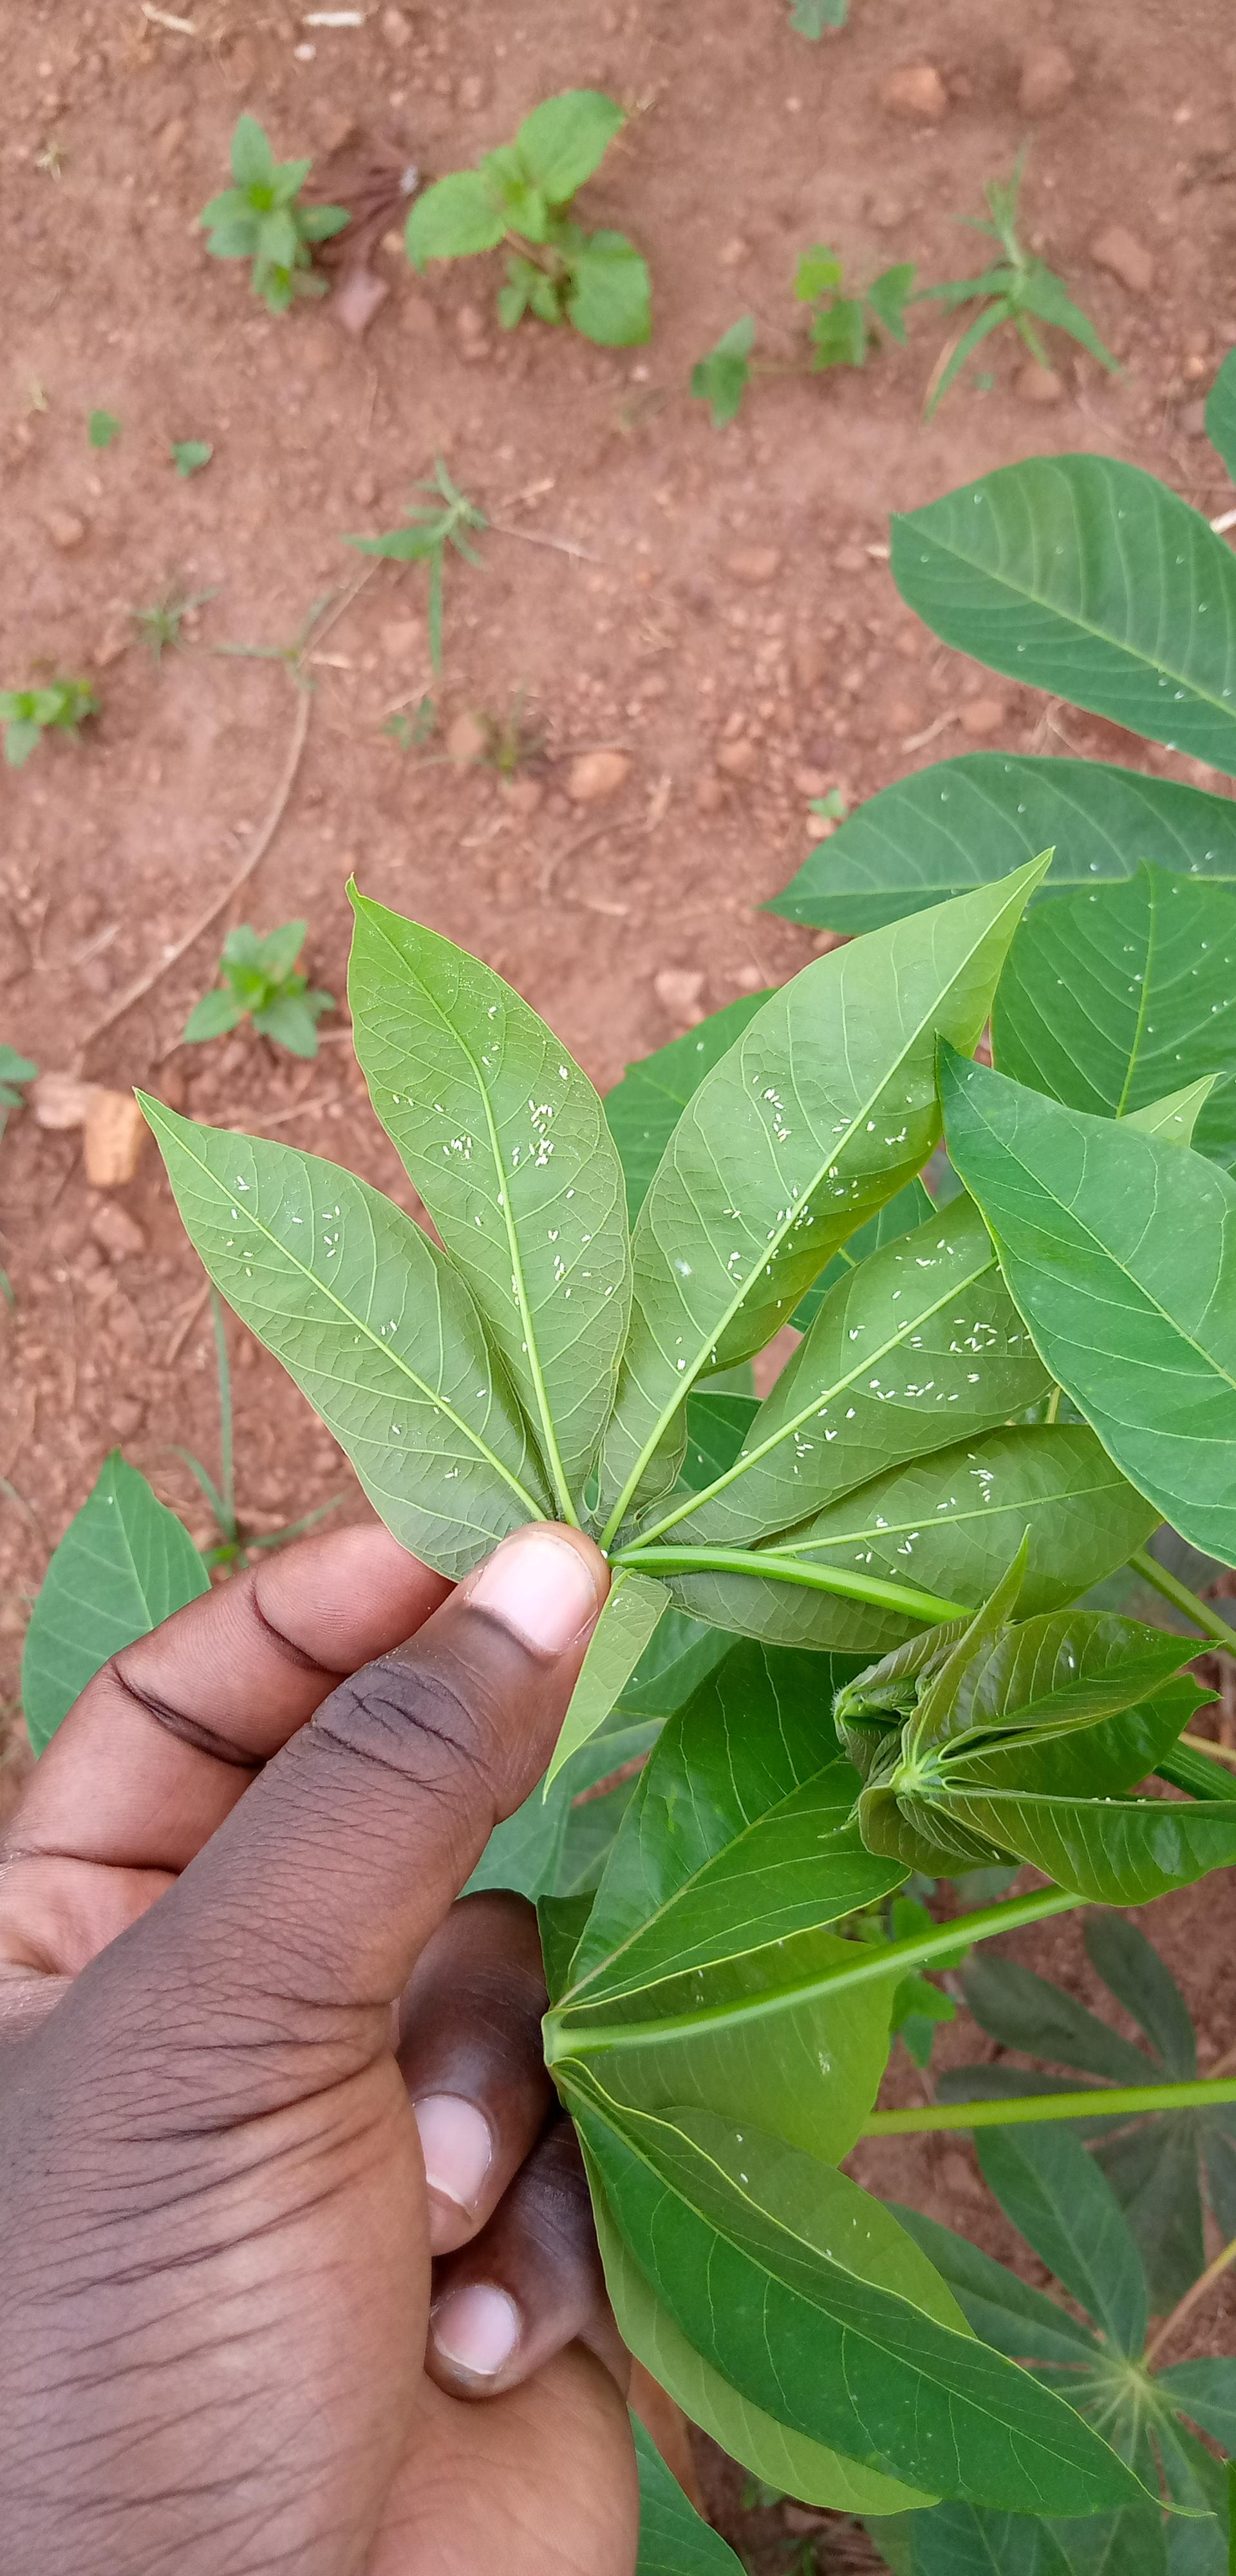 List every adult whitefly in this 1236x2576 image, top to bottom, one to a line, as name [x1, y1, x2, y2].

whitefly [488, 1004, 498, 1013]
whitefly [486, 1012, 496, 1021]
whitefly [489, 1044, 501, 1052]
whitefly [481, 1056, 492, 1066]
whitefly [556, 1063, 572, 1082]
whitefly [751, 1074, 760, 1084]
whitefly [763, 1088, 771, 1100]
whitefly [767, 1088, 775, 1100]
whitefly [391, 1094, 401, 1105]
whitefly [904, 1094, 914, 1104]
whitefly [770, 1095, 780, 1103]
whitefly [407, 1097, 415, 1108]
whitefly [527, 1098, 537, 1111]
whitefly [772, 1101, 785, 1110]
whitefly [539, 1103, 547, 1114]
whitefly [433, 1103, 447, 1113]
whitefly [547, 1106, 554, 1118]
whitefly [774, 1112, 783, 1122]
whitefly [530, 1114, 538, 1122]
whitefly [838, 1117, 852, 1126]
whitefly [532, 1119, 541, 1129]
whitefly [866, 1121, 872, 1132]
whitefly [772, 1121, 780, 1132]
whitefly [538, 1122, 547, 1133]
whitefly [870, 1123, 876, 1132]
whitefly [829, 1125, 844, 1133]
whitefly [900, 1126, 906, 1135]
whitefly [777, 1127, 785, 1138]
whitefly [785, 1130, 792, 1135]
whitefly [779, 1134, 787, 1144]
whitefly [460, 1135, 467, 1141]
whitefly [898, 1135, 905, 1141]
whitefly [466, 1136, 473, 1148]
whitefly [884, 1137, 892, 1146]
whitefly [895, 1137, 903, 1143]
whitefly [890, 1137, 896, 1142]
whitefly [450, 1138, 454, 1148]
whitefly [454, 1138, 459, 1149]
whitefly [458, 1140, 464, 1151]
whitefly [527, 1141, 536, 1157]
whitefly [547, 1142, 555, 1154]
whitefly [538, 1144, 543, 1155]
whitefly [442, 1144, 451, 1157]
whitefly [510, 1144, 520, 1157]
whitefly [464, 1148, 471, 1160]
whitefly [540, 1153, 546, 1165]
whitefly [510, 1154, 520, 1168]
whitefly [534, 1157, 541, 1167]
whitefly [543, 1157, 549, 1165]
whitefly [833, 1165, 840, 1176]
whitefly [828, 1166, 834, 1179]
whitefly [236, 1175, 247, 1186]
whitefly [850, 1179, 858, 1188]
whitefly [237, 1184, 251, 1192]
whitefly [791, 1186, 800, 1198]
whitefly [565, 1187, 577, 1200]
whitefly [833, 1188, 845, 1197]
whitefly [852, 1192, 860, 1200]
whitefly [500, 1197, 505, 1207]
whitefly [333, 1204, 342, 1217]
whitefly [803, 1205, 810, 1215]
whitefly [785, 1206, 793, 1220]
whitefly [230, 1207, 239, 1220]
whitefly [721, 1208, 733, 1215]
whitefly [776, 1209, 784, 1222]
whitefly [731, 1209, 742, 1220]
whitefly [321, 1213, 333, 1220]
whitefly [473, 1214, 484, 1227]
whitefly [290, 1215, 304, 1225]
whitefly [805, 1216, 814, 1227]
whitefly [794, 1219, 803, 1226]
whitefly [792, 1226, 801, 1231]
whitefly [767, 1227, 775, 1240]
whitefly [547, 1228, 553, 1239]
whitefly [551, 1229, 559, 1242]
whitefly [333, 1231, 339, 1243]
whitefly [581, 1233, 592, 1244]
whitefly [322, 1234, 333, 1247]
whitefly [225, 1238, 236, 1247]
whitefly [936, 1239, 945, 1249]
whitefly [785, 1241, 794, 1251]
whitefly [946, 1245, 955, 1256]
whitefly [324, 1247, 337, 1258]
whitefly [772, 1249, 780, 1256]
whitefly [241, 1250, 254, 1258]
whitefly [729, 1251, 739, 1258]
whitefly [552, 1254, 561, 1267]
whitefly [729, 1254, 742, 1262]
whitefly [893, 1255, 903, 1262]
whitefly [771, 1256, 778, 1261]
whitefly [915, 1258, 922, 1267]
whitefly [922, 1259, 932, 1267]
whitefly [726, 1260, 734, 1271]
whitefly [559, 1262, 565, 1274]
whitefly [765, 1264, 772, 1276]
whitefly [995, 1264, 1002, 1273]
whitefly [244, 1265, 254, 1278]
whitefly [553, 1269, 561, 1282]
whitefly [581, 1271, 592, 1278]
whitefly [731, 1272, 744, 1282]
whitefly [510, 1273, 517, 1284]
whitefly [512, 1284, 518, 1294]
whitefly [603, 1284, 613, 1297]
whitefly [563, 1287, 574, 1301]
whitefly [891, 1290, 902, 1300]
whitefly [514, 1295, 520, 1305]
whitefly [774, 1298, 783, 1309]
whitefly [738, 1301, 746, 1308]
whitefly [951, 1317, 967, 1325]
whitefly [897, 1318, 909, 1331]
whitefly [388, 1320, 399, 1332]
whitefly [972, 1321, 980, 1334]
whitefly [979, 1323, 991, 1330]
whitefly [380, 1324, 387, 1337]
whitefly [856, 1324, 866, 1330]
whitefly [848, 1328, 854, 1338]
whitefly [987, 1328, 999, 1335]
whitefly [852, 1329, 859, 1340]
whitefly [1023, 1333, 1031, 1341]
whitefly [353, 1334, 360, 1345]
whitefly [1007, 1334, 1019, 1345]
whitefly [674, 1335, 684, 1345]
whitefly [908, 1335, 923, 1341]
whitefly [964, 1337, 973, 1345]
whitefly [971, 1337, 977, 1350]
whitefly [948, 1338, 956, 1351]
whitefly [986, 1338, 997, 1347]
whitefly [521, 1340, 530, 1354]
whitefly [910, 1342, 924, 1349]
whitefly [973, 1344, 983, 1354]
whitefly [711, 1345, 717, 1353]
whitefly [953, 1347, 964, 1354]
whitefly [710, 1354, 717, 1365]
whitefly [677, 1358, 681, 1371]
whitefly [681, 1359, 687, 1370]
whitefly [967, 1373, 980, 1379]
whitefly [968, 1377, 980, 1385]
whitefly [869, 1379, 878, 1385]
whitefly [870, 1381, 881, 1390]
whitefly [924, 1381, 935, 1390]
whitefly [906, 1384, 919, 1391]
whitefly [476, 1388, 487, 1399]
whitefly [916, 1388, 925, 1398]
whitefly [820, 1389, 830, 1396]
whitefly [876, 1390, 885, 1401]
whitefly [885, 1390, 895, 1399]
whitefly [903, 1390, 915, 1397]
whitefly [935, 1392, 945, 1401]
whitefly [946, 1394, 960, 1401]
whitefly [439, 1395, 453, 1405]
whitefly [432, 1405, 440, 1416]
whitefly [845, 1407, 854, 1419]
whitefly [816, 1408, 829, 1417]
whitefly [849, 1411, 856, 1419]
whitefly [389, 1423, 402, 1435]
whitefly [824, 1428, 832, 1442]
whitefly [830, 1429, 838, 1438]
whitefly [793, 1432, 801, 1443]
whitefly [803, 1443, 816, 1451]
whitefly [796, 1445, 805, 1452]
whitefly [740, 1448, 749, 1457]
whitefly [795, 1451, 805, 1459]
whitefly [966, 1452, 977, 1461]
whitefly [697, 1454, 706, 1464]
whitefly [792, 1464, 800, 1475]
whitefly [454, 1467, 460, 1478]
whitefly [977, 1468, 989, 1473]
whitefly [968, 1470, 979, 1476]
whitefly [443, 1472, 454, 1479]
whitefly [987, 1473, 995, 1479]
whitefly [980, 1473, 991, 1481]
whitefly [978, 1481, 988, 1488]
whitefly [981, 1488, 991, 1497]
whitefly [984, 1493, 991, 1504]
whitefly [949, 1495, 957, 1506]
whitefly [936, 1502, 948, 1511]
whitefly [875, 1517, 884, 1524]
whitefly [876, 1521, 889, 1529]
whitefly [907, 1531, 920, 1540]
whitefly [905, 1540, 913, 1553]
whitefly [896, 1547, 909, 1556]
whitefly [865, 1550, 872, 1564]
whitefly [854, 1551, 865, 1560]
whitefly [888, 1567, 897, 1576]
whitefly [610, 1596, 621, 1607]
whitefly [1066, 1653, 1076, 1669]
whitefly [1103, 1795, 1112, 1804]
whitefly [990, 1848, 1002, 1862]
whitefly [737, 2172, 752, 2185]
whitefly [851, 2217, 858, 2228]
whitefly [864, 2230, 874, 2241]
whitefly [825, 2247, 834, 2258]